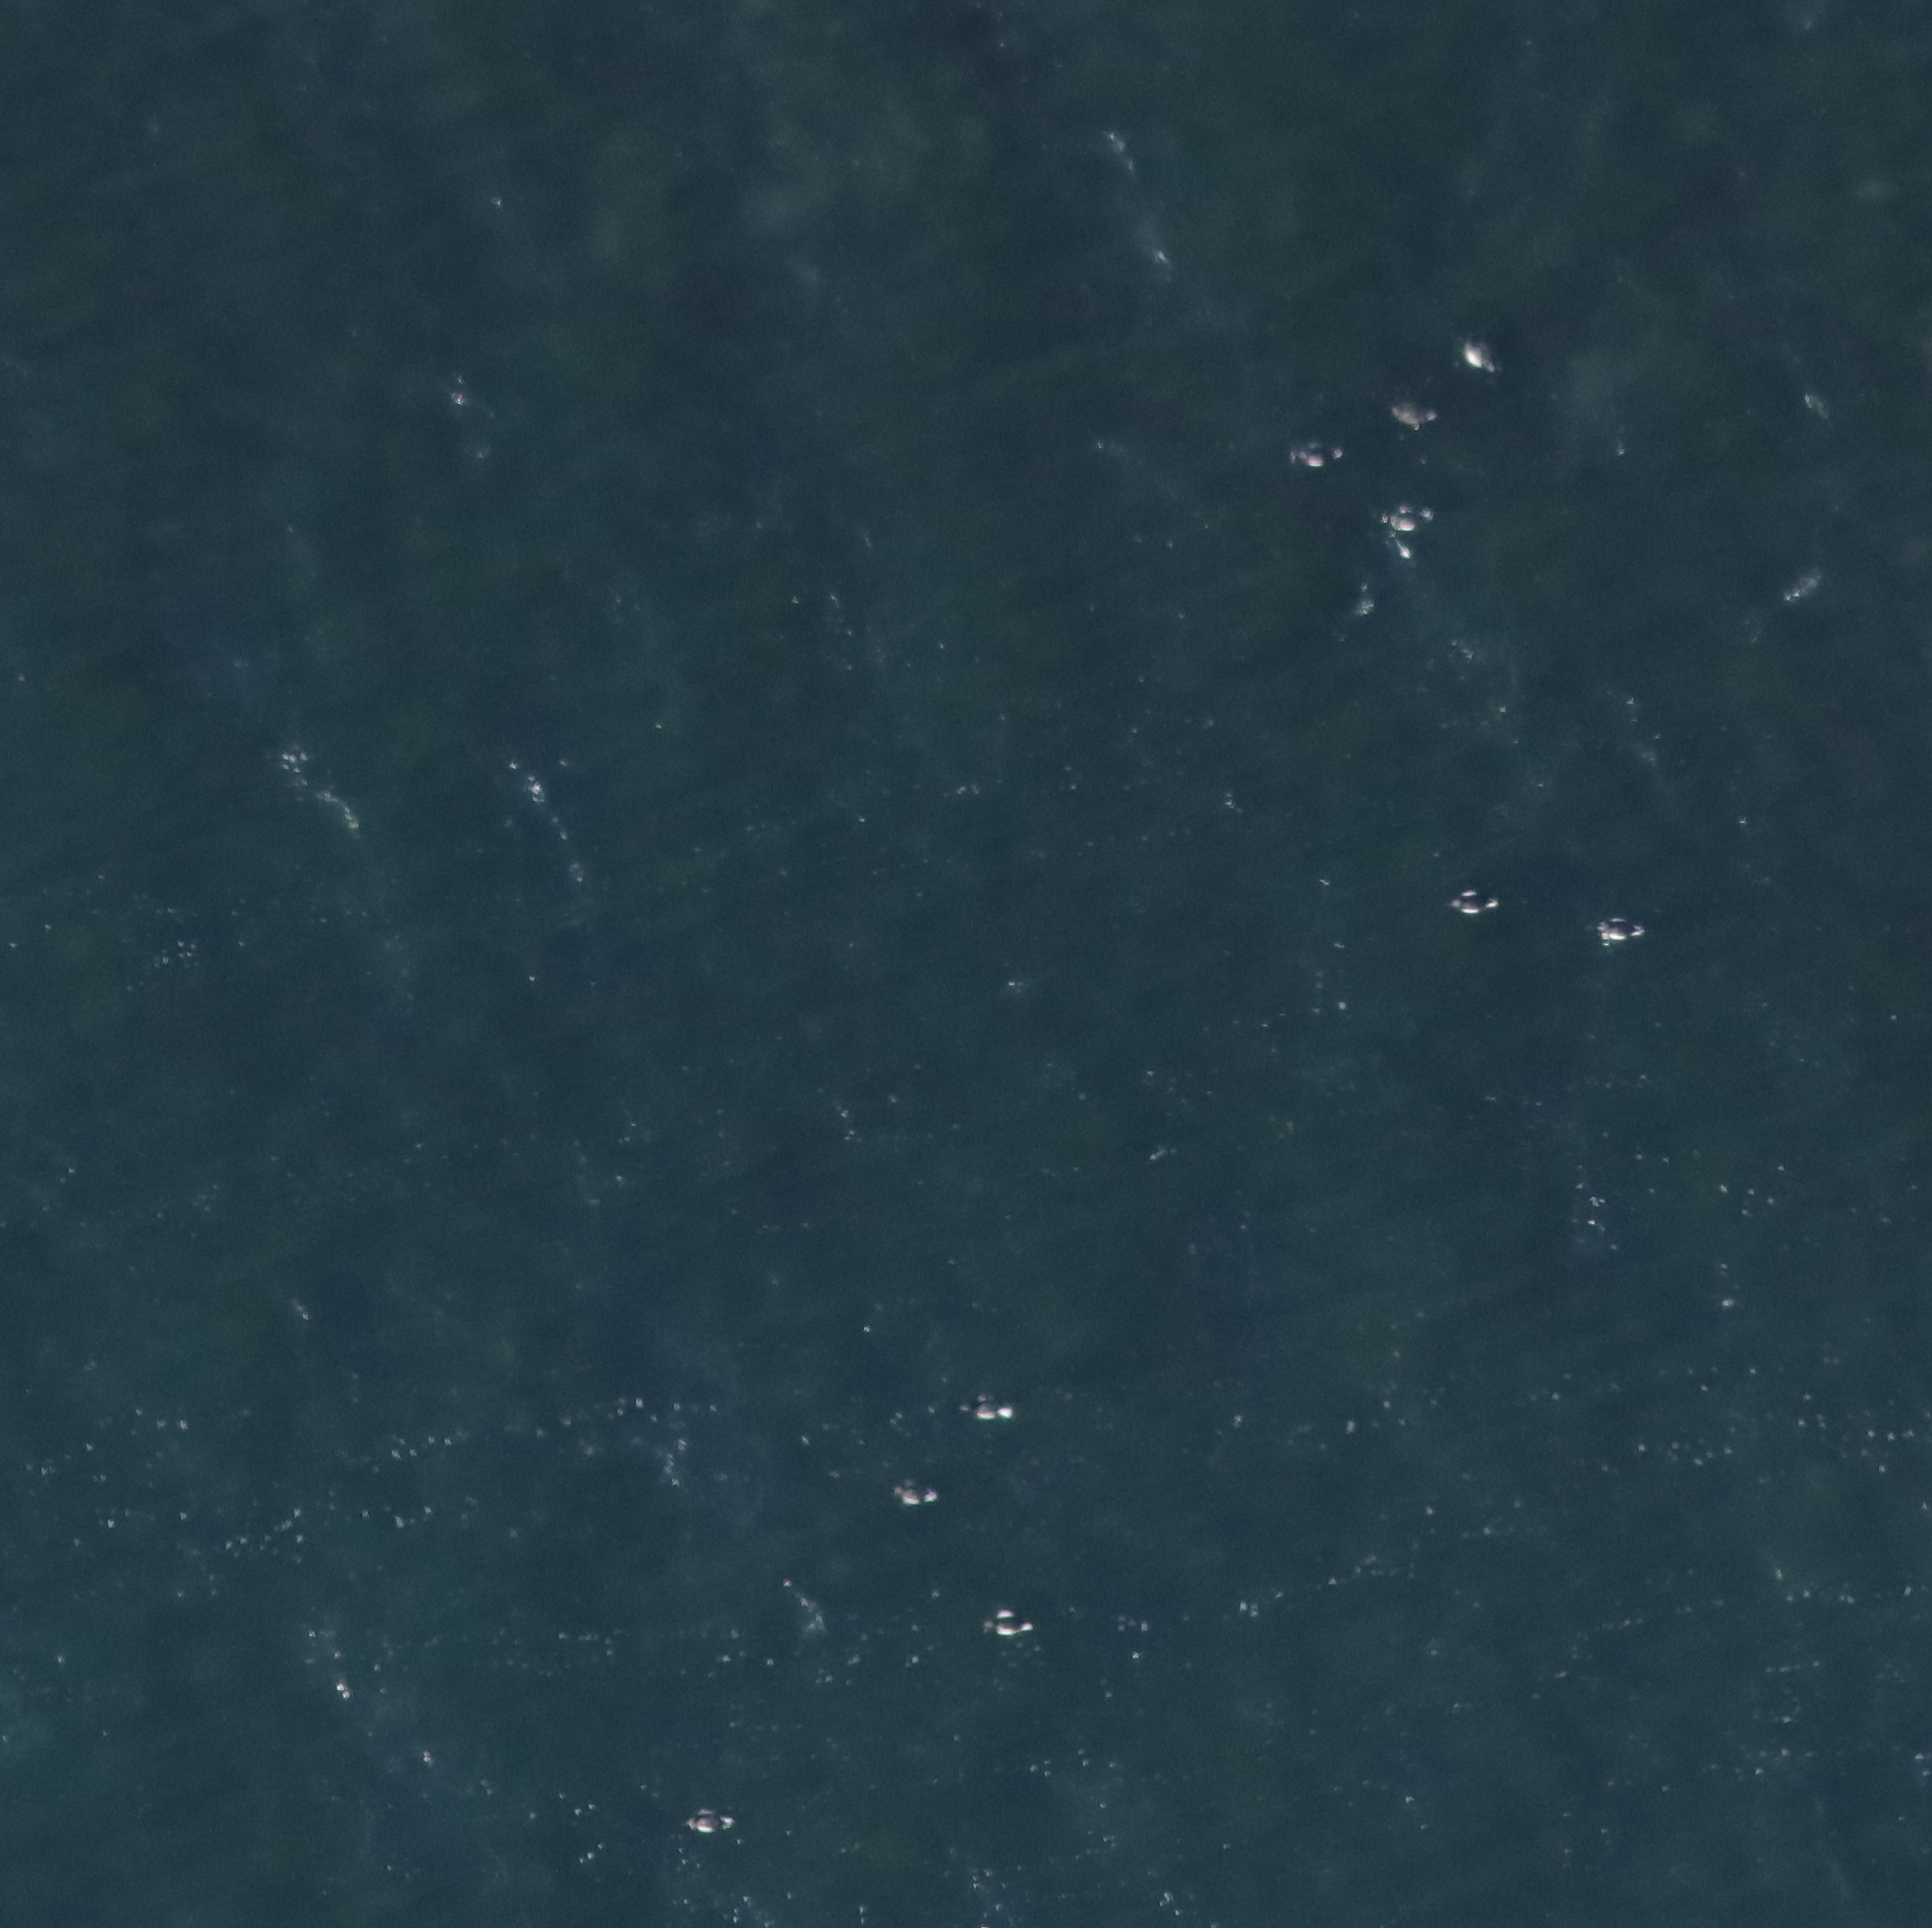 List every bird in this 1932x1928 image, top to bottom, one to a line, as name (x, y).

brant (1475, 354)
brant (1409, 413)
brant (1320, 455)
brant (1410, 522)
brant (1470, 901)
brant (1620, 931)
brant (987, 1407)
brant (915, 1492)
brant (1012, 1625)
brant (710, 1822)